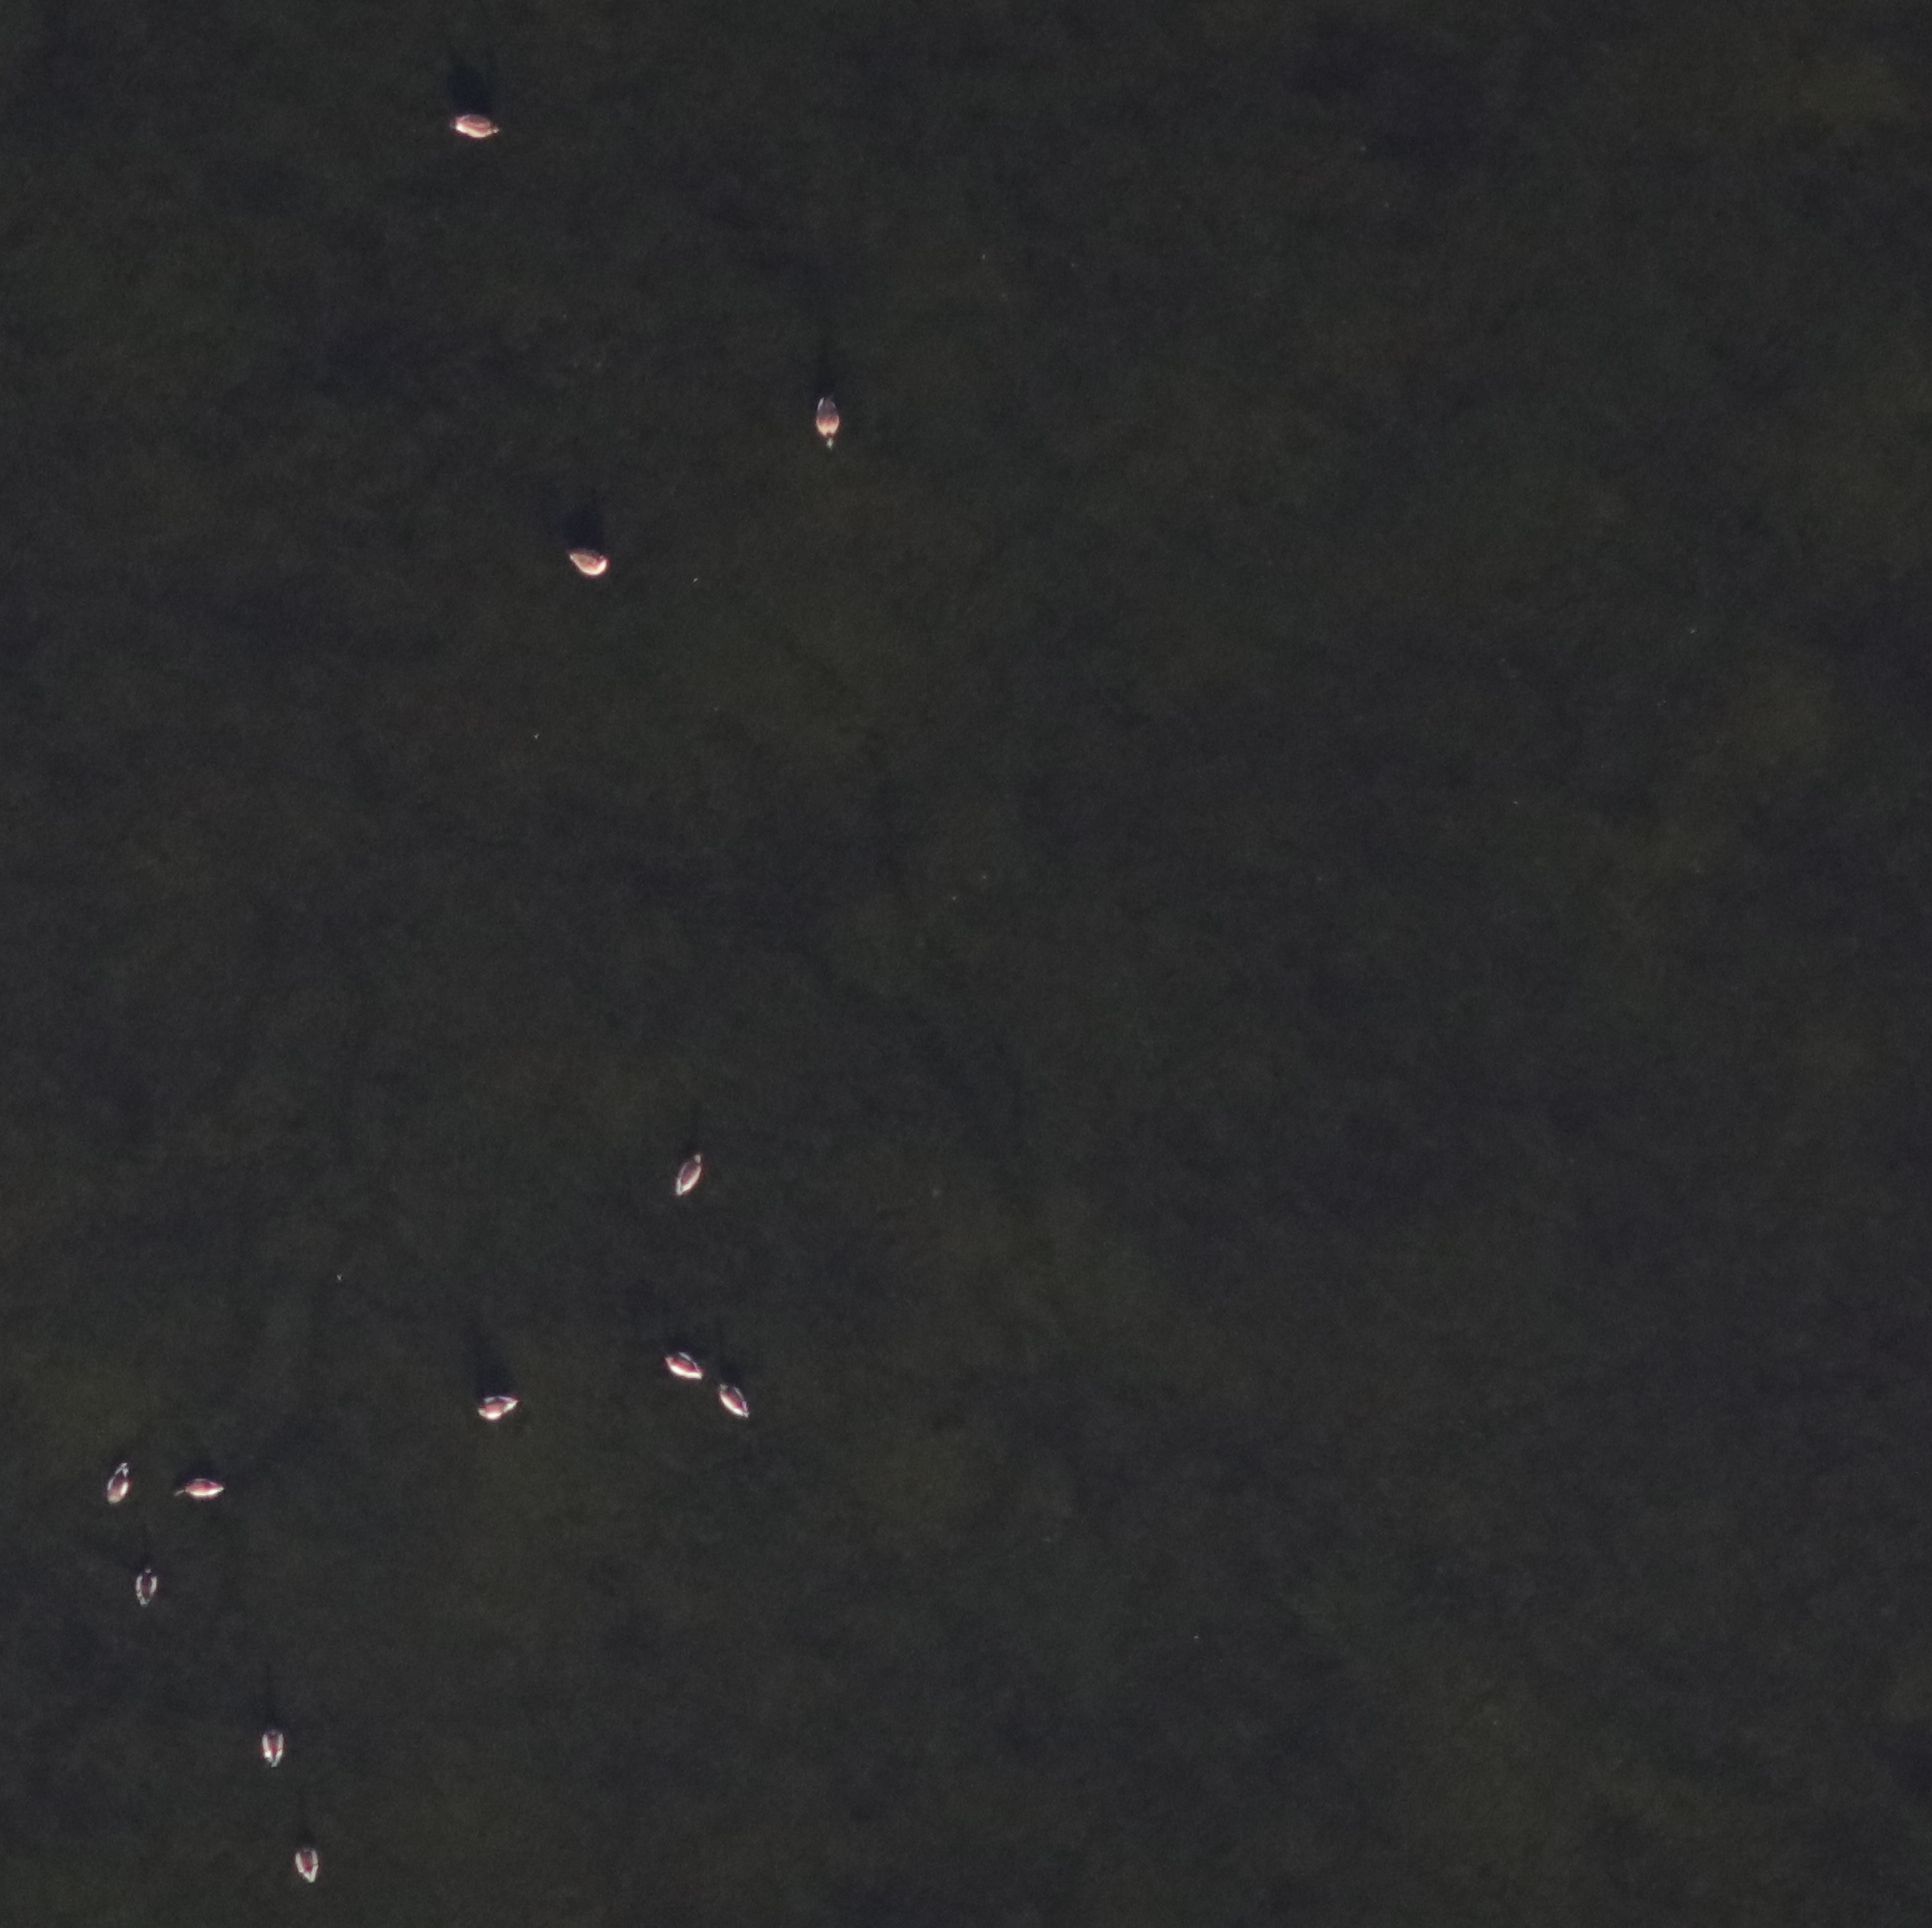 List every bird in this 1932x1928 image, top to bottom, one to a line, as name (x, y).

Canada goose (474, 125)
brant (828, 420)
Canada goose (590, 562)
brant (689, 1175)
brant (683, 1363)
brant (734, 1400)
brant (496, 1407)
brant (111, 1476)
brant (202, 1487)
brant (147, 1585)
brant (274, 1750)
brant (307, 1861)